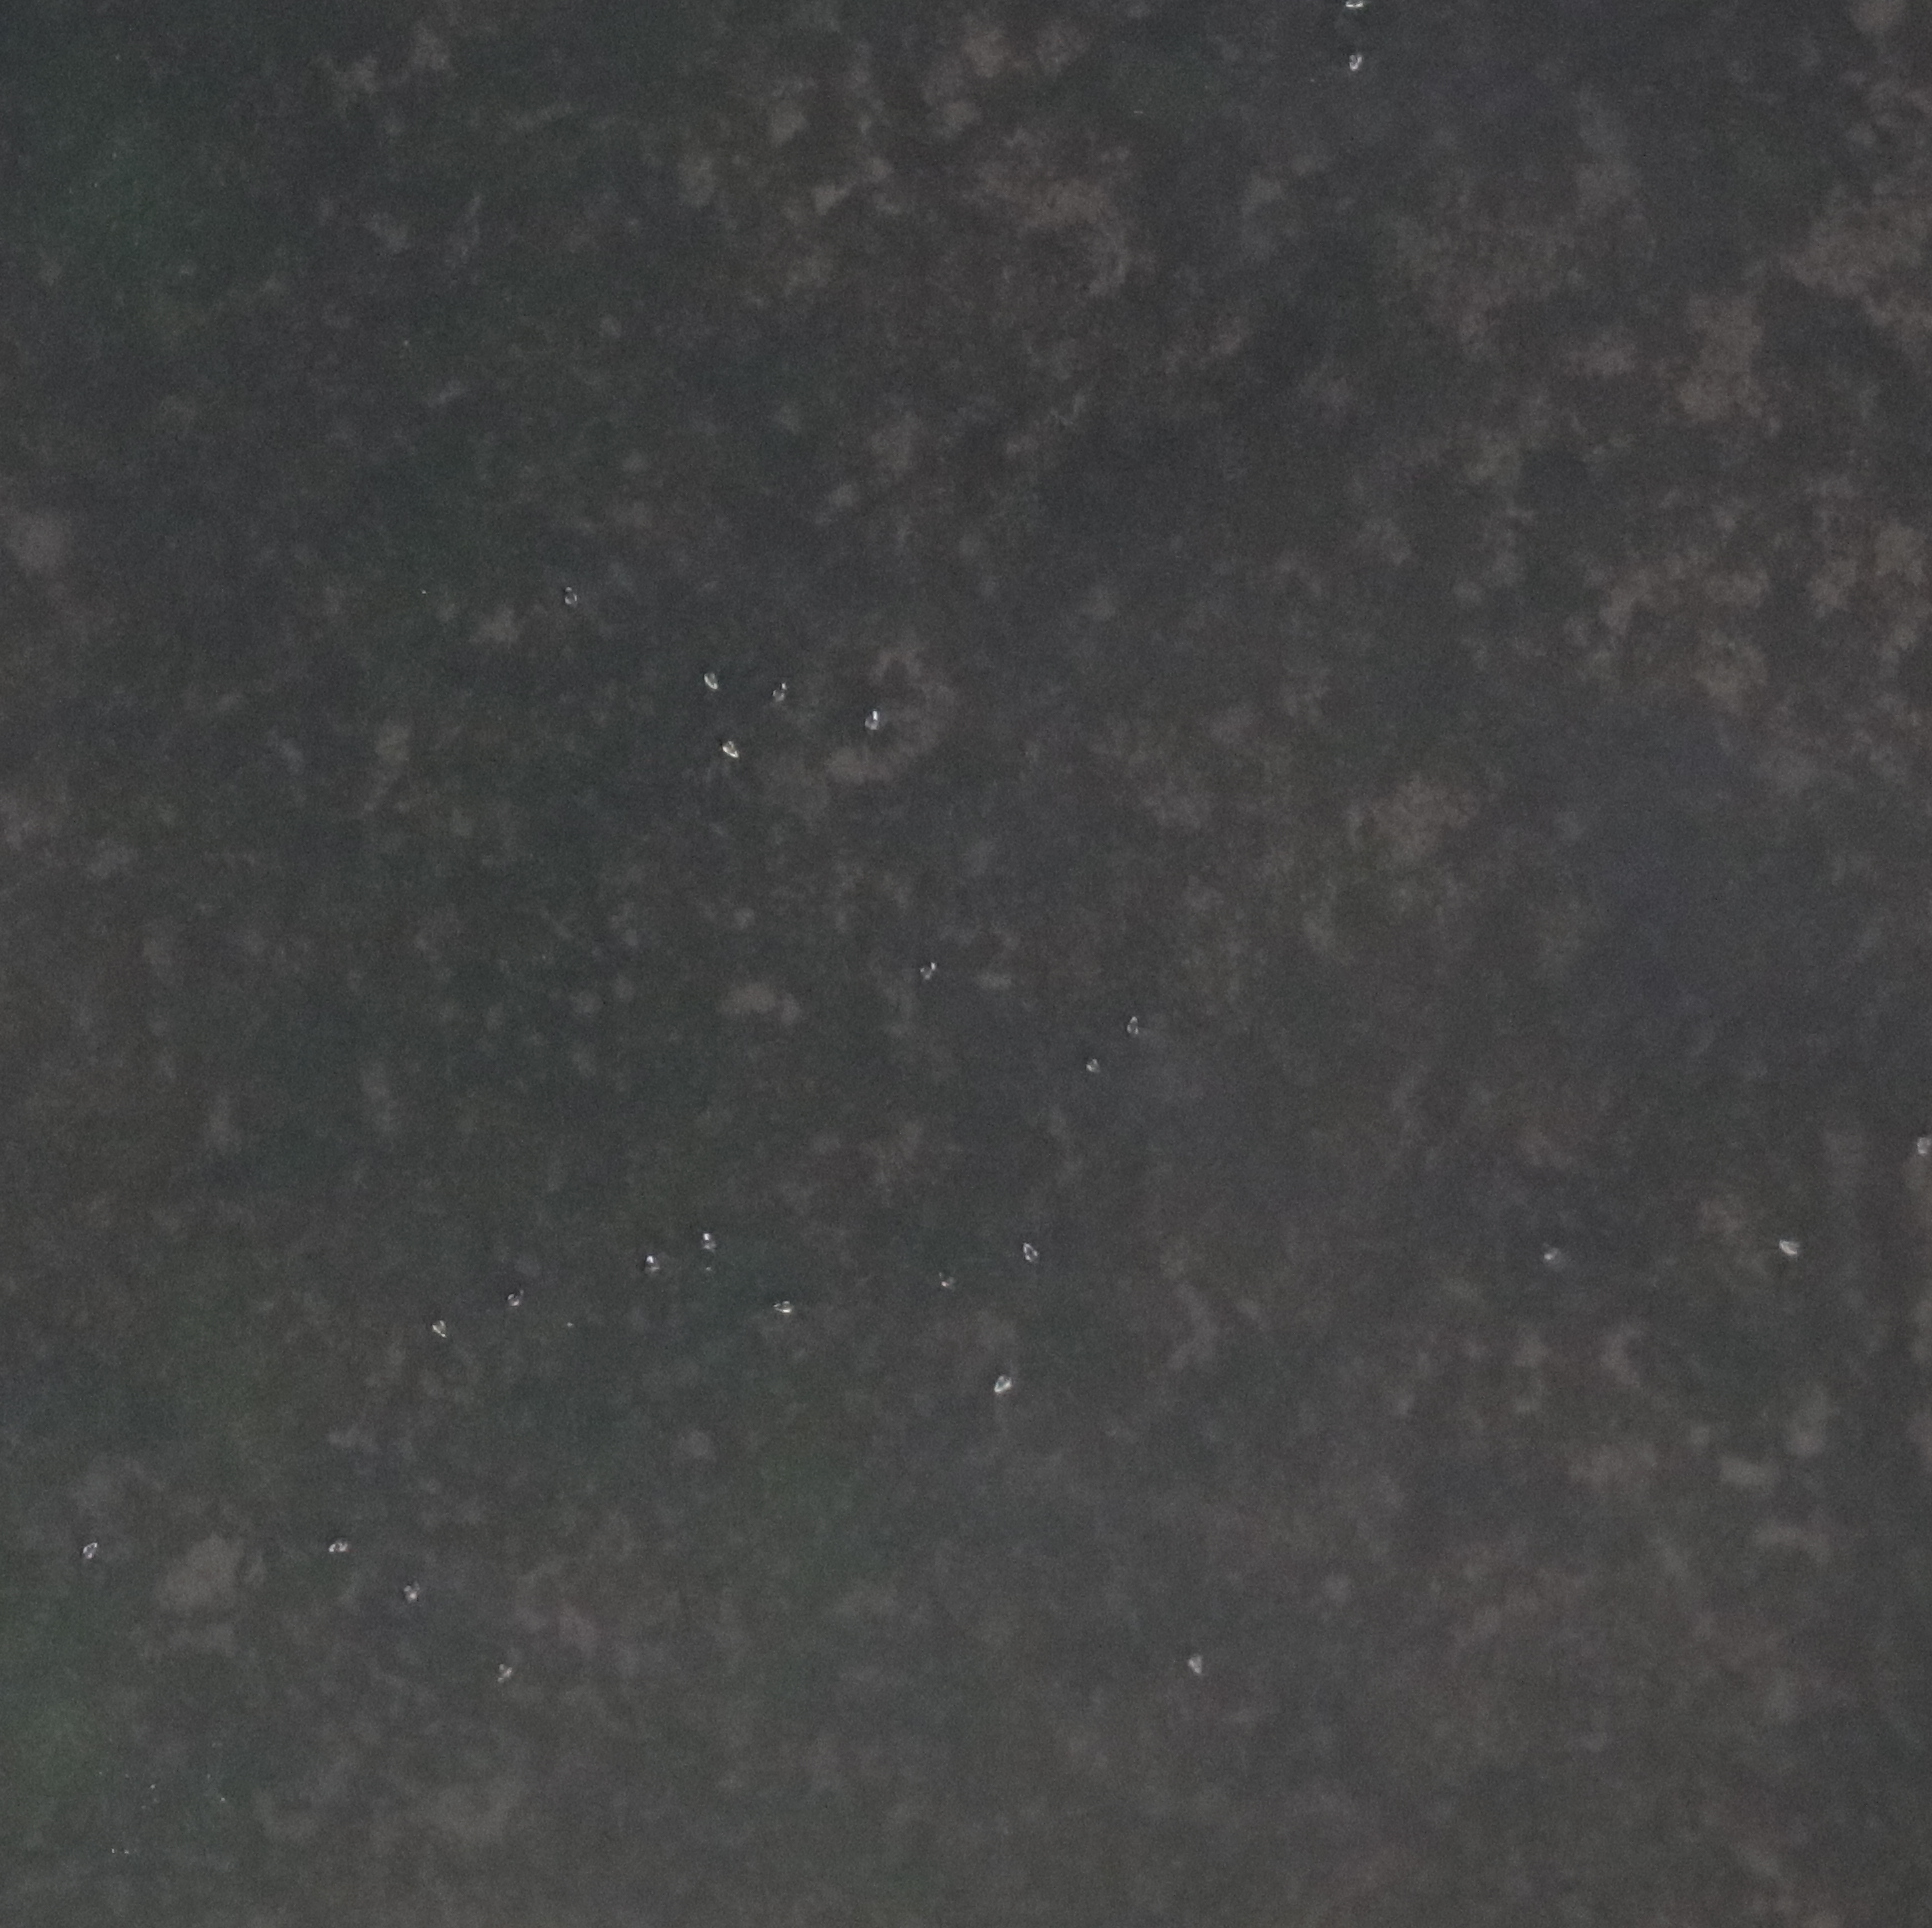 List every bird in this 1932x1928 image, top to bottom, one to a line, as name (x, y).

brant (1356, 2)
brant (1353, 62)
brant (570, 598)
brant (712, 680)
brant (778, 693)
brant (871, 722)
brant (730, 748)
brant (927, 970)
brant (1132, 1027)
brant (1089, 1063)
brant (1924, 1141)
brant (709, 1241)
brant (1793, 1243)
brant (1547, 1249)
brant (1033, 1254)
brant (651, 1264)
brant (947, 1278)
brant (513, 1299)
brant (784, 1307)
brant (439, 1327)
brant (1004, 1383)
brant (337, 1546)
brant (89, 1550)
brant (410, 1595)
brant (1193, 1662)
brant (503, 1673)